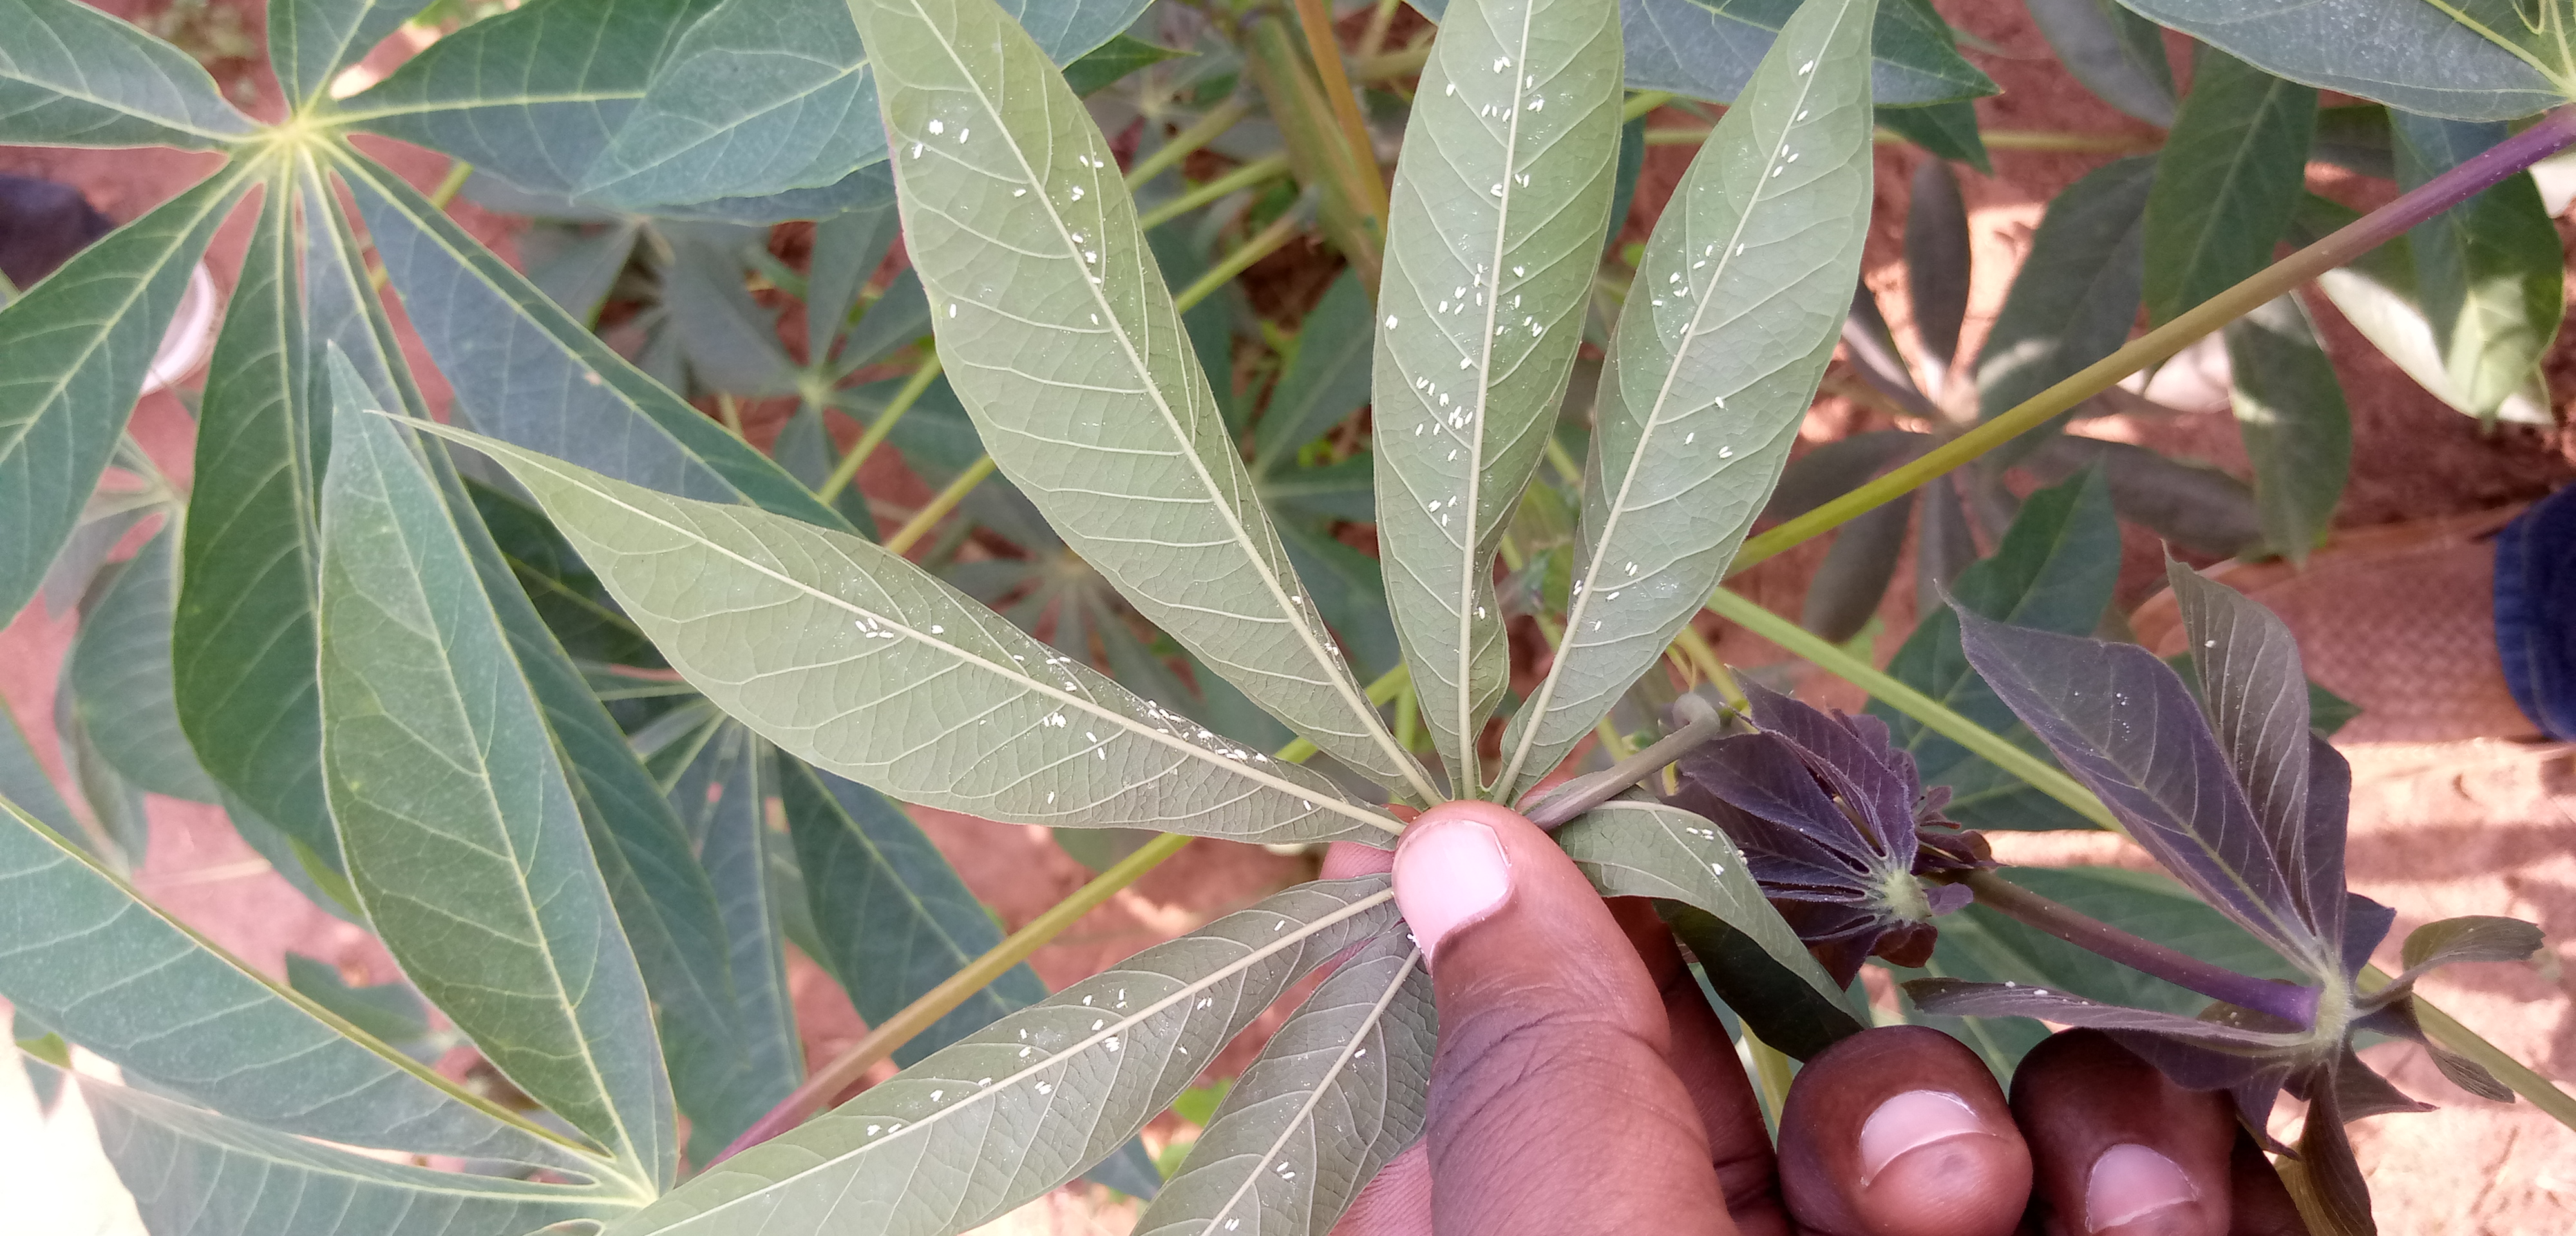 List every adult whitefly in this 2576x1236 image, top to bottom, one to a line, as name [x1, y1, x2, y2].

whitefly [1501, 54, 1513, 68]
whitefly [1491, 57, 1499, 73]
whitefly [1497, 57, 1504, 75]
whitefly [1806, 57, 1814, 74]
whitefly [1797, 62, 1808, 77]
whitefly [1522, 69, 1535, 92]
whitefly [1443, 79, 1458, 98]
whitefly [1536, 96, 1545, 114]
whitefly [1526, 99, 1539, 113]
whitefly [1479, 100, 1492, 120]
whitefly [1490, 102, 1501, 120]
whitefly [1501, 106, 1513, 126]
whitefly [1795, 110, 1808, 124]
whitefly [934, 116, 938, 137]
whitefly [927, 118, 934, 135]
whitefly [938, 119, 945, 135]
whitefly [957, 124, 976, 146]
whitefly [910, 140, 925, 164]
whitefly [1779, 141, 1791, 160]
whitefly [1786, 150, 1801, 164]
whitefly [1078, 153, 1090, 169]
whitefly [1093, 160, 1106, 171]
whitefly [1770, 164, 1784, 180]
whitefly [1522, 171, 1531, 190]
whitefly [1513, 171, 1522, 186]
whitefly [1490, 182, 1504, 189]
whitefly [1072, 184, 1086, 196]
whitefly [1010, 186, 1030, 201]
whitefly [1489, 188, 1504, 200]
whitefly [1069, 194, 1083, 205]
whitefly [1070, 230, 1086, 244]
whitefly [1733, 239, 1747, 259]
whitefly [1703, 242, 1714, 259]
whitefly [1083, 250, 1098, 258]
whitefly [1086, 256, 1098, 266]
whitefly [1690, 258, 1708, 270]
whitefly [1475, 261, 1487, 274]
whitefly [1510, 263, 1528, 281]
whitefly [1668, 270, 1683, 285]
whitefly [1472, 272, 1483, 291]
whitefly [1089, 274, 1104, 285]
whitefly [1453, 284, 1462, 297]
whitefly [1681, 285, 1692, 301]
whitefly [1459, 285, 1468, 300]
whitefly [1671, 289, 1681, 299]
whitefly [1474, 290, 1484, 308]
whitefly [1511, 290, 1524, 311]
whitefly [1437, 297, 1444, 314]
whitefly [1443, 298, 1449, 314]
whitefly [1649, 298, 1665, 308]
whitefly [1451, 300, 1466, 317]
whitefly [947, 301, 960, 320]
whitefly [1090, 310, 1102, 327]
whitefly [1385, 313, 1394, 329]
whitefly [1520, 314, 1535, 332]
whitefly [1389, 315, 1399, 333]
whitefly [1531, 319, 1539, 332]
whitefly [1676, 319, 1691, 337]
whitefly [1492, 322, 1508, 339]
whitefly [1531, 324, 1544, 338]
whitefly [1459, 355, 1470, 366]
whitefly [1461, 356, 1473, 372]
whitefly [1415, 375, 1423, 387]
whitefly [1417, 378, 1430, 391]
whitefly [1426, 379, 1436, 398]
whitefly [1444, 389, 1450, 406]
whitefly [1438, 389, 1445, 407]
whitefly [1711, 393, 1728, 413]
whitefly [1454, 404, 1463, 420]
whitefly [1464, 408, 1475, 425]
whitefly [1446, 409, 1454, 426]
whitefly [1455, 414, 1461, 430]
whitefly [1459, 417, 1465, 429]
whitefly [1430, 420, 1442, 437]
whitefly [1414, 420, 1425, 438]
whitefly [1681, 429, 1696, 447]
whitefly [1717, 444, 1730, 454]
whitefly [1444, 447, 1461, 463]
whitefly [1718, 449, 1734, 462]
whitefly [1446, 493, 1459, 508]
whitefly [1426, 498, 1438, 509]
whitefly [1430, 500, 1443, 513]
whitefly [1440, 512, 1450, 530]
whitefly [1623, 559, 1633, 572]
whitefly [1628, 561, 1638, 579]
whitefly [1573, 577, 1582, 588]
whitefly [1571, 585, 1583, 597]
whitefly [1604, 590, 1622, 603]
whitefly [1290, 594, 1305, 608]
whitefly [1477, 604, 1490, 623]
whitefly [866, 615, 878, 631]
whitefly [1591, 617, 1606, 635]
whitefly [853, 618, 868, 633]
whitefly [929, 622, 947, 636]
whitefly [878, 629, 896, 641]
whitefly [864, 631, 878, 639]
whitefly [1323, 641, 1331, 647]
whitefly [1331, 644, 1340, 657]
whitefly [1010, 651, 1026, 663]
whitefly [1058, 653, 1072, 665]
whitefly [1043, 655, 1059, 668]
whitefly [1062, 681, 1076, 687]
whitefly [1063, 685, 1079, 693]
whitefly [1147, 697, 1158, 709]
whitefly [1158, 706, 1170, 720]
whitefly [1146, 707, 1162, 721]
whitefly [1050, 709, 1059, 727]
whitefly [1059, 713, 1070, 726]
whitefly [1169, 713, 1182, 724]
whitefly [1041, 714, 1053, 729]
whitefly [1056, 718, 1066, 729]
whitefly [1157, 726, 1173, 736]
whitefly [1180, 728, 1191, 742]
whitefly [1084, 729, 1101, 744]
whitefly [1200, 729, 1215, 739]
whitefly [1197, 732, 1209, 740]
whitefly [1096, 745, 1107, 763]
whitefly [1215, 746, 1229, 754]
whitefly [1233, 747, 1249, 762]
whitefly [1253, 750, 1269, 764]
whitefly [1225, 751, 1238, 759]
whitefly [1045, 787, 1059, 807]
whitefly [1300, 796, 1314, 814]
whitefly [1684, 824, 1698, 836]
whitefly [1699, 827, 1716, 834]
whitefly [1703, 834, 1715, 841]
whitefly [1734, 847, 1747, 856]
whitefly [1709, 861, 1727, 879]
whitefly [1271, 917, 1290, 932]
whitefly [1116, 985, 1127, 1002]
whitefly [1086, 993, 1093, 1008]
whitefly [1206, 995, 1215, 1009]
whitefly [1196, 995, 1207, 1011]
whitefly [1113, 1000, 1128, 1011]
whitefly [1090, 1013, 1106, 1033]
whitefly [1018, 1026, 1029, 1040]
whitefly [1101, 1034, 1120, 1043]
whitefly [1104, 1039, 1121, 1049]
whitefly [1018, 1044, 1033, 1060]
whitefly [1108, 1044, 1121, 1054]
whitefly [1176, 1044, 1191, 1057]
whitefly [1351, 1046, 1368, 1059]
whitefly [975, 1074, 994, 1088]
whitefly [1033, 1079, 1045, 1091]
whitefly [1037, 1083, 1052, 1092]
whitefly [929, 1085, 945, 1103]
whitefly [1038, 1087, 1054, 1096]
whitefly [886, 1121, 903, 1135]
whitefly [863, 1122, 882, 1138]
whitefly [1274, 1159, 1291, 1174]
whitefly [1280, 1169, 1298, 1181]
whitefly [1222, 1216, 1233, 1230]
whitefly [1228, 1216, 1240, 1233]